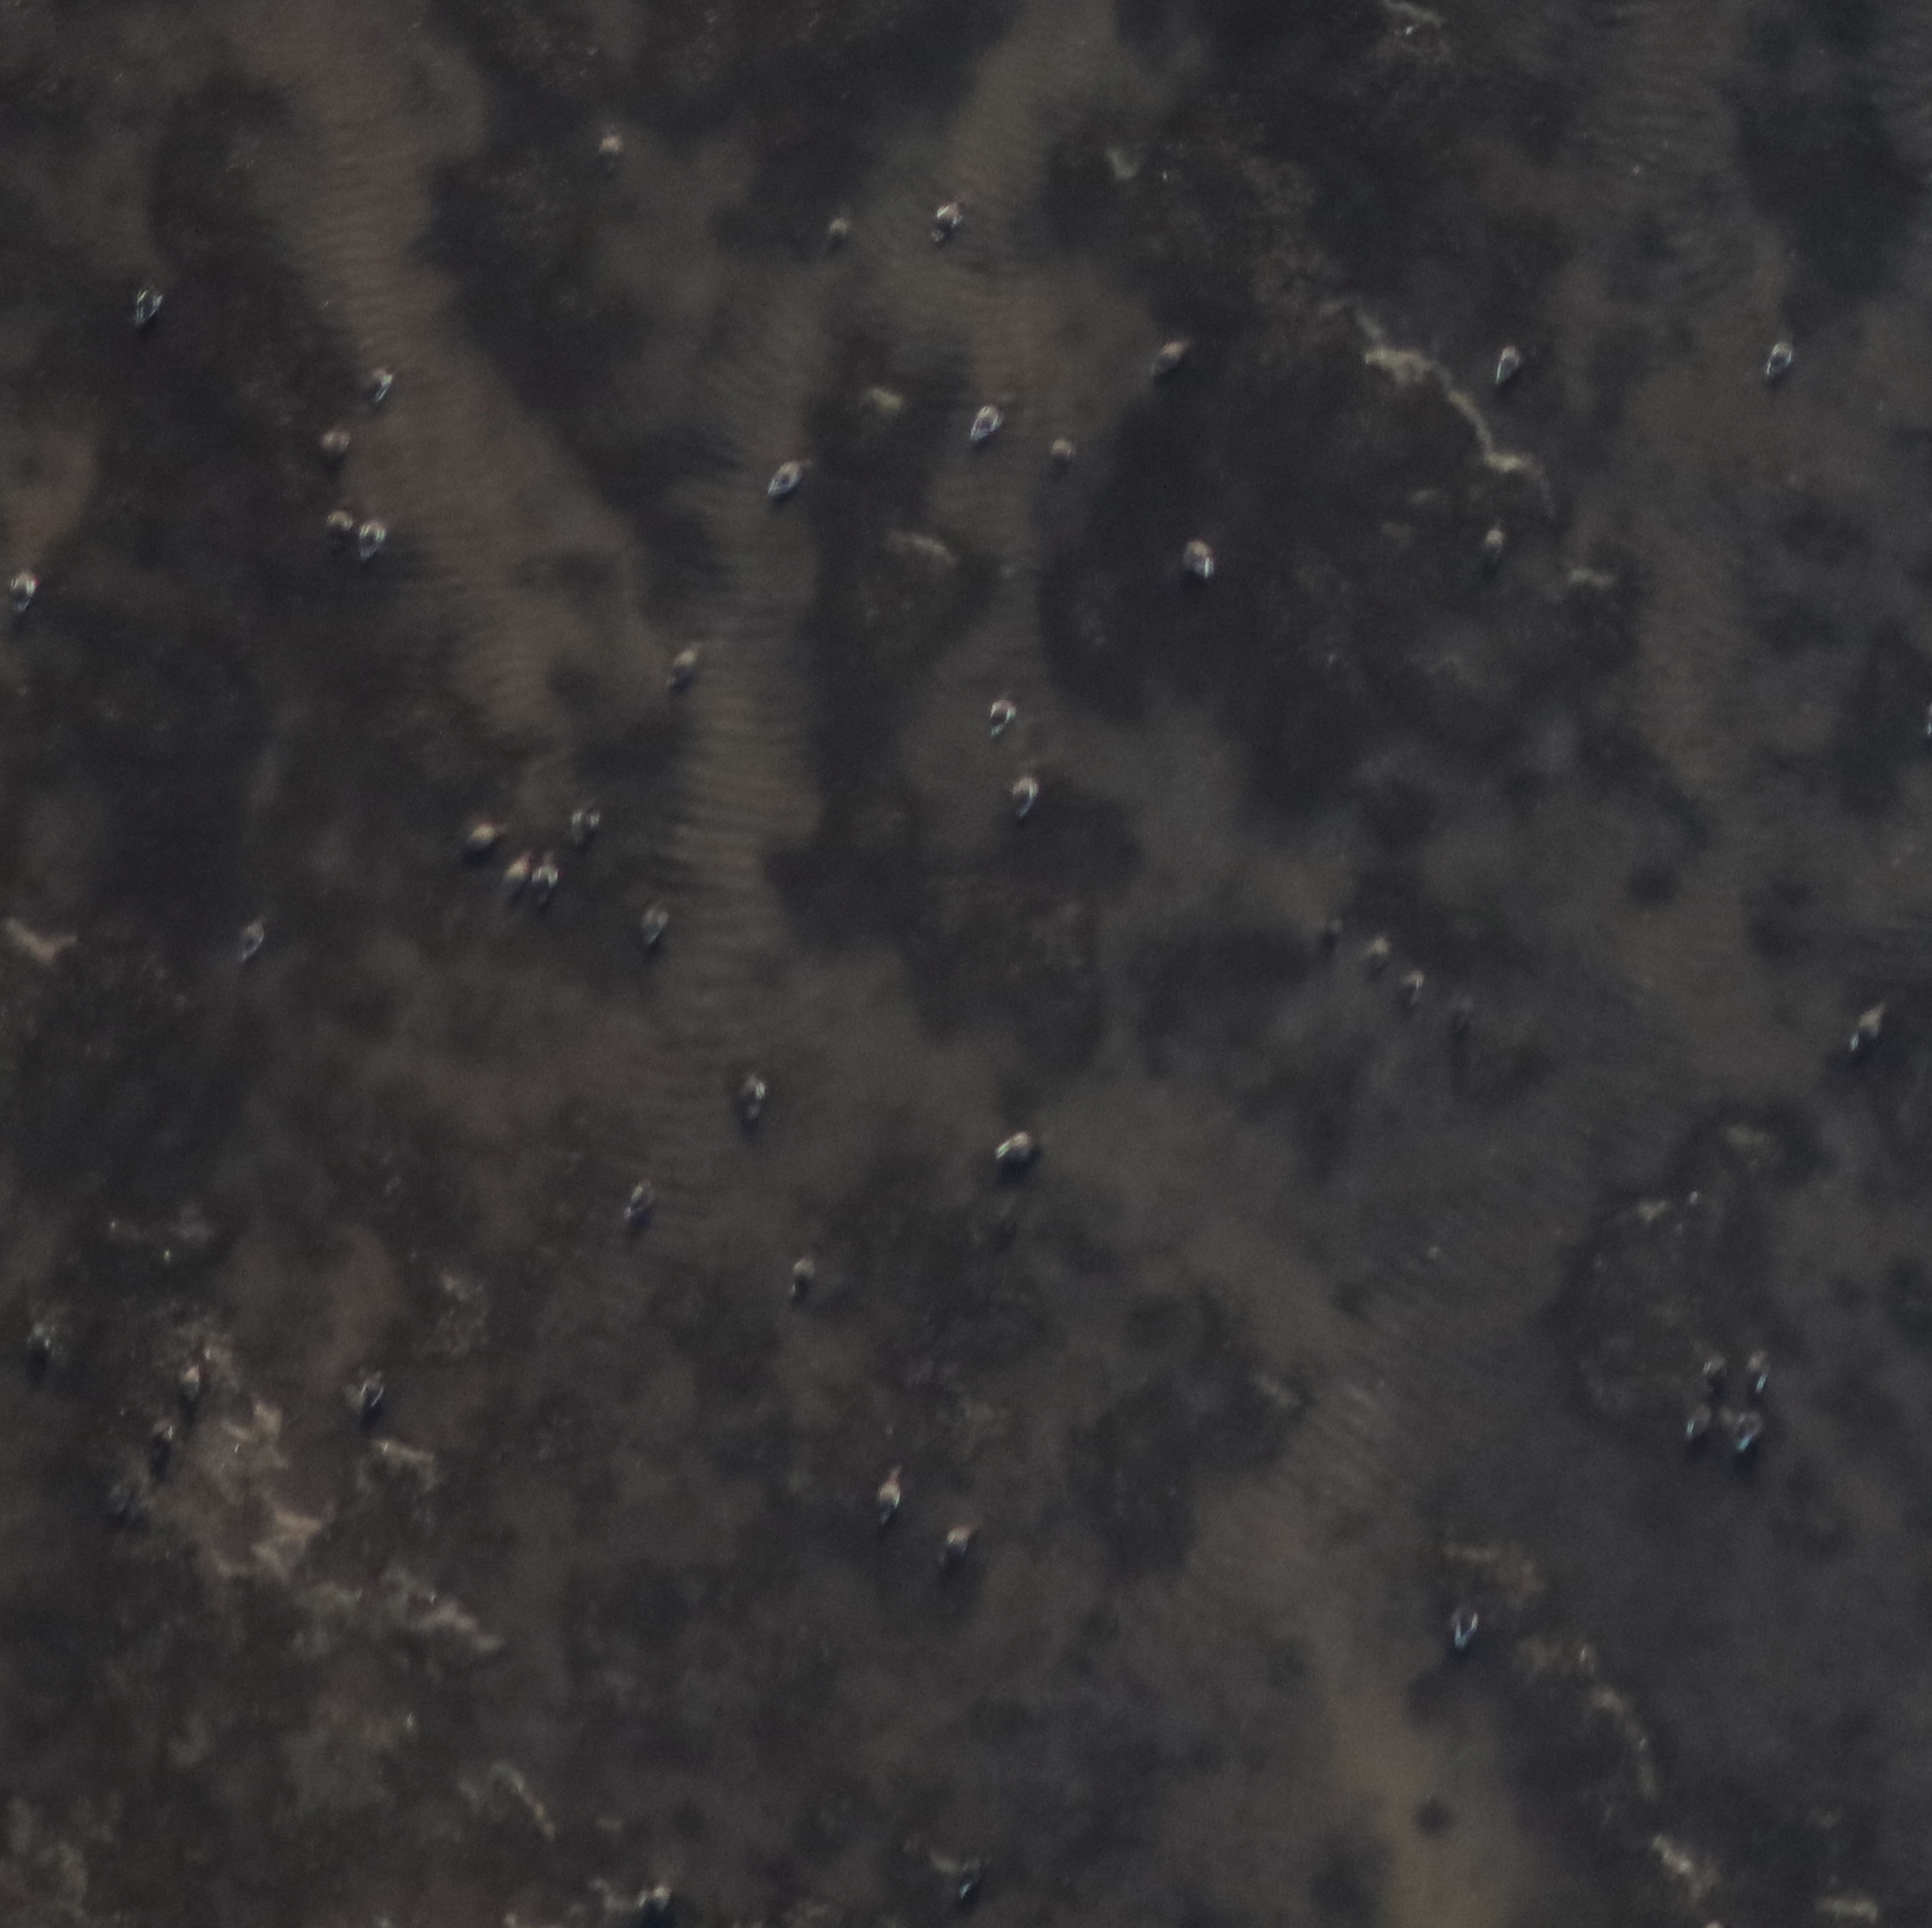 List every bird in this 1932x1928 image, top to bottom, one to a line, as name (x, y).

brant (949, 219)
brant (151, 306)
brant (1779, 362)
brant (1172, 363)
brant (1510, 367)
brant (377, 384)
brant (980, 418)
brant (327, 440)
brant (787, 481)
brant (338, 524)
brant (374, 542)
brant (1499, 555)
brant (1197, 557)
brant (26, 587)
brant (687, 663)
brant (1001, 717)
brant (1024, 795)
brant (588, 826)
brant (472, 832)
brant (513, 881)
brant (550, 885)
brant (655, 924)
brant (1321, 935)
brant (250, 938)
brant (1383, 952)
brant (1405, 990)
brant (1452, 1020)
brant (1860, 1028)
brant (753, 1097)
brant (1018, 1149)
brant (636, 1199)
brant (783, 1270)
brant (45, 1332)
brant (1711, 1358)
brant (1757, 1365)
brant (194, 1375)
brant (366, 1400)
brant (1751, 1420)
brant (1707, 1428)
brant (168, 1437)
brant (889, 1496)
brant (950, 1546)
brant (1465, 1633)
brant (965, 1882)